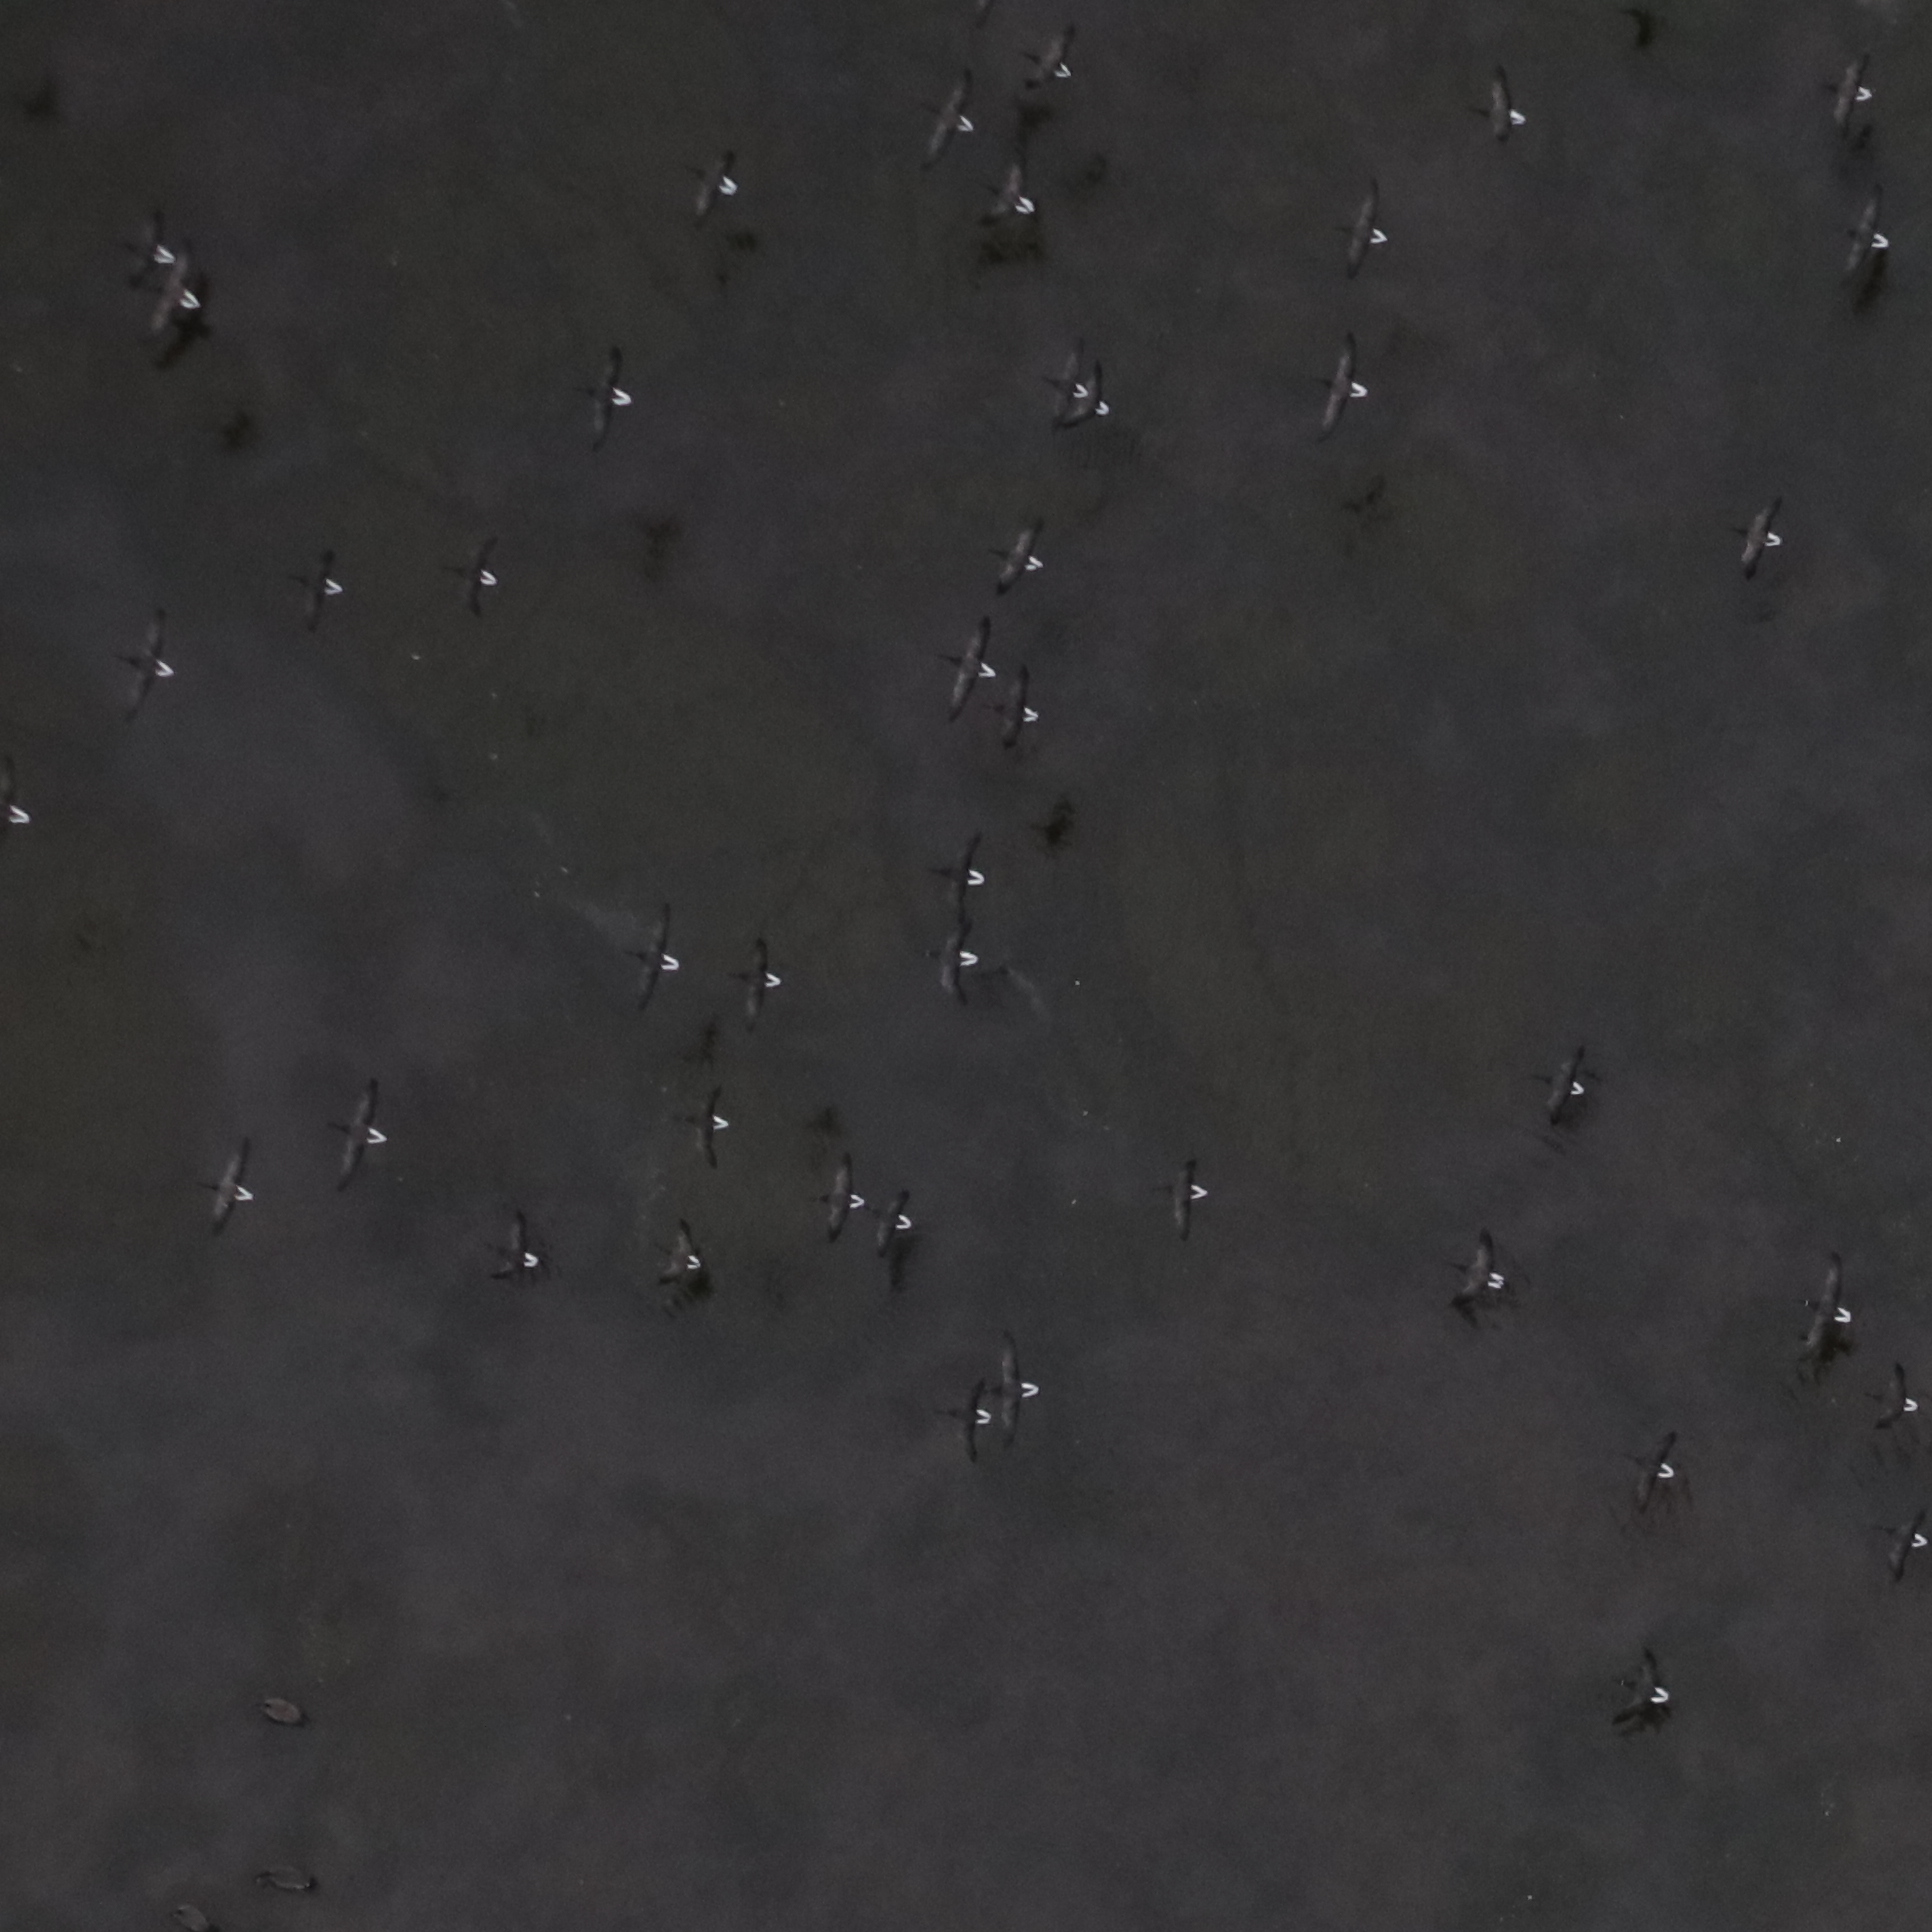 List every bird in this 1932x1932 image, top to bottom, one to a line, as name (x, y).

brant (1064, 57)
brant (1851, 99)
brant (1505, 110)
brant (954, 116)
brant (714, 186)
brant (1012, 200)
brant (1869, 236)
brant (1359, 242)
brant (150, 244)
brant (182, 294)
brant (1073, 380)
brant (1347, 385)
brant (613, 391)
brant (1101, 407)
brant (1760, 539)
brant (1017, 551)
brant (481, 559)
brant (324, 584)
brant (975, 665)
brant (155, 674)
brant (1014, 693)
brant (968, 876)
brant (955, 955)
brant (651, 964)
brant (762, 978)
brant (1570, 1081)
brant (710, 1128)
brant (363, 1133)
brant (231, 1190)
brant (1190, 1193)
brant (847, 1197)
brant (897, 1221)
brant (512, 1245)
brant (686, 1254)
brant (1481, 1279)
brant (1829, 1314)
brant (1011, 1384)
brant (1901, 1403)
brant (978, 1414)
brant (1660, 1468)
brant (1908, 1543)
brant (1647, 1689)
Canada goose (278, 1711)
Canada goose (293, 1879)
Canada goose (200, 1915)